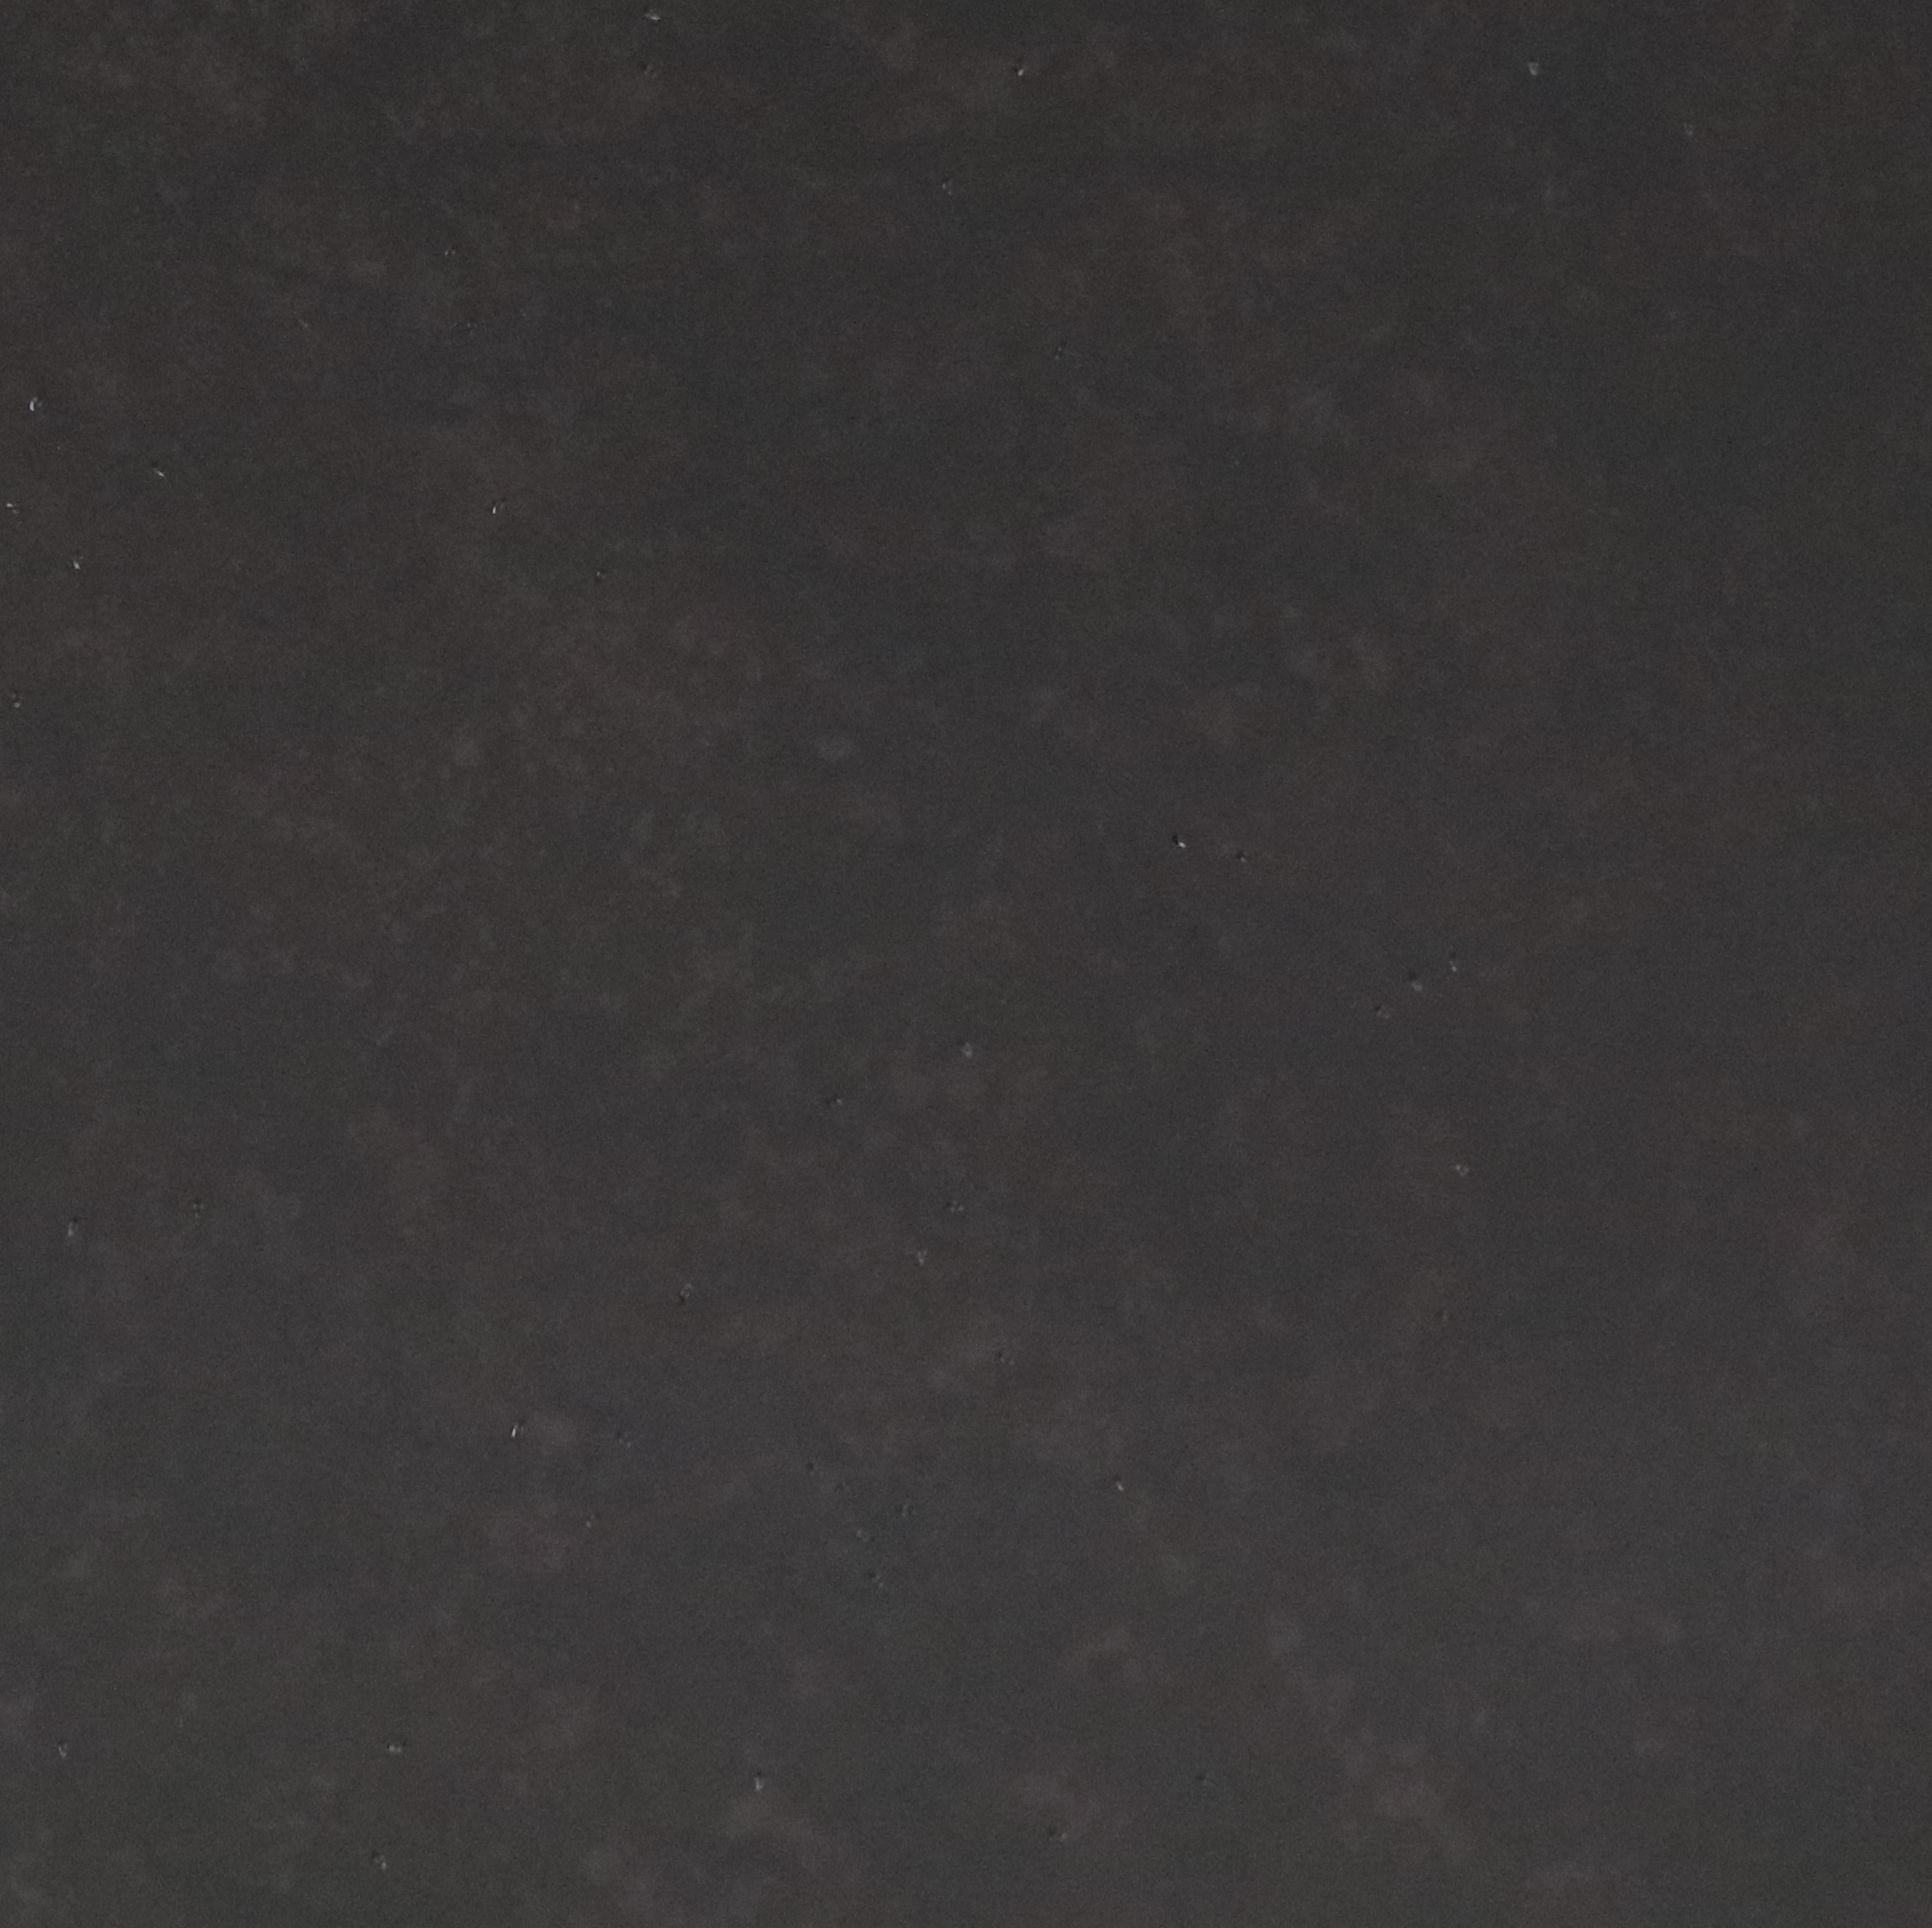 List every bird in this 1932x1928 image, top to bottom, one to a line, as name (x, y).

brant (655, 7)
brant (654, 49)
brant (1534, 68)
brant (1026, 74)
brant (1688, 134)
brant (947, 185)
brant (460, 252)
brant (481, 329)
brant (1059, 354)
brant (42, 411)
brant (162, 470)
brant (505, 491)
brant (9, 499)
brant (86, 562)
brant (603, 586)
brant (11, 711)
brant (1172, 834)
brant (1241, 851)
brant (1454, 962)
brant (1417, 978)
brant (1389, 1013)
brant (964, 1046)
brant (836, 1103)
brant (1459, 1164)
brant (203, 1197)
brant (951, 1203)
brant (69, 1228)
brant (929, 1256)
brant (689, 1296)
brant (1014, 1367)
brant (523, 1433)
brant (624, 1436)
brant (801, 1463)
brant (1128, 1472)
brant (833, 1475)
brant (908, 1508)
brant (595, 1525)
brant (874, 1538)
brant (893, 1579)
brant (391, 1737)
brant (67, 1756)
brant (1213, 1777)
brant (761, 1787)
brant (1070, 1831)
brant (381, 1856)